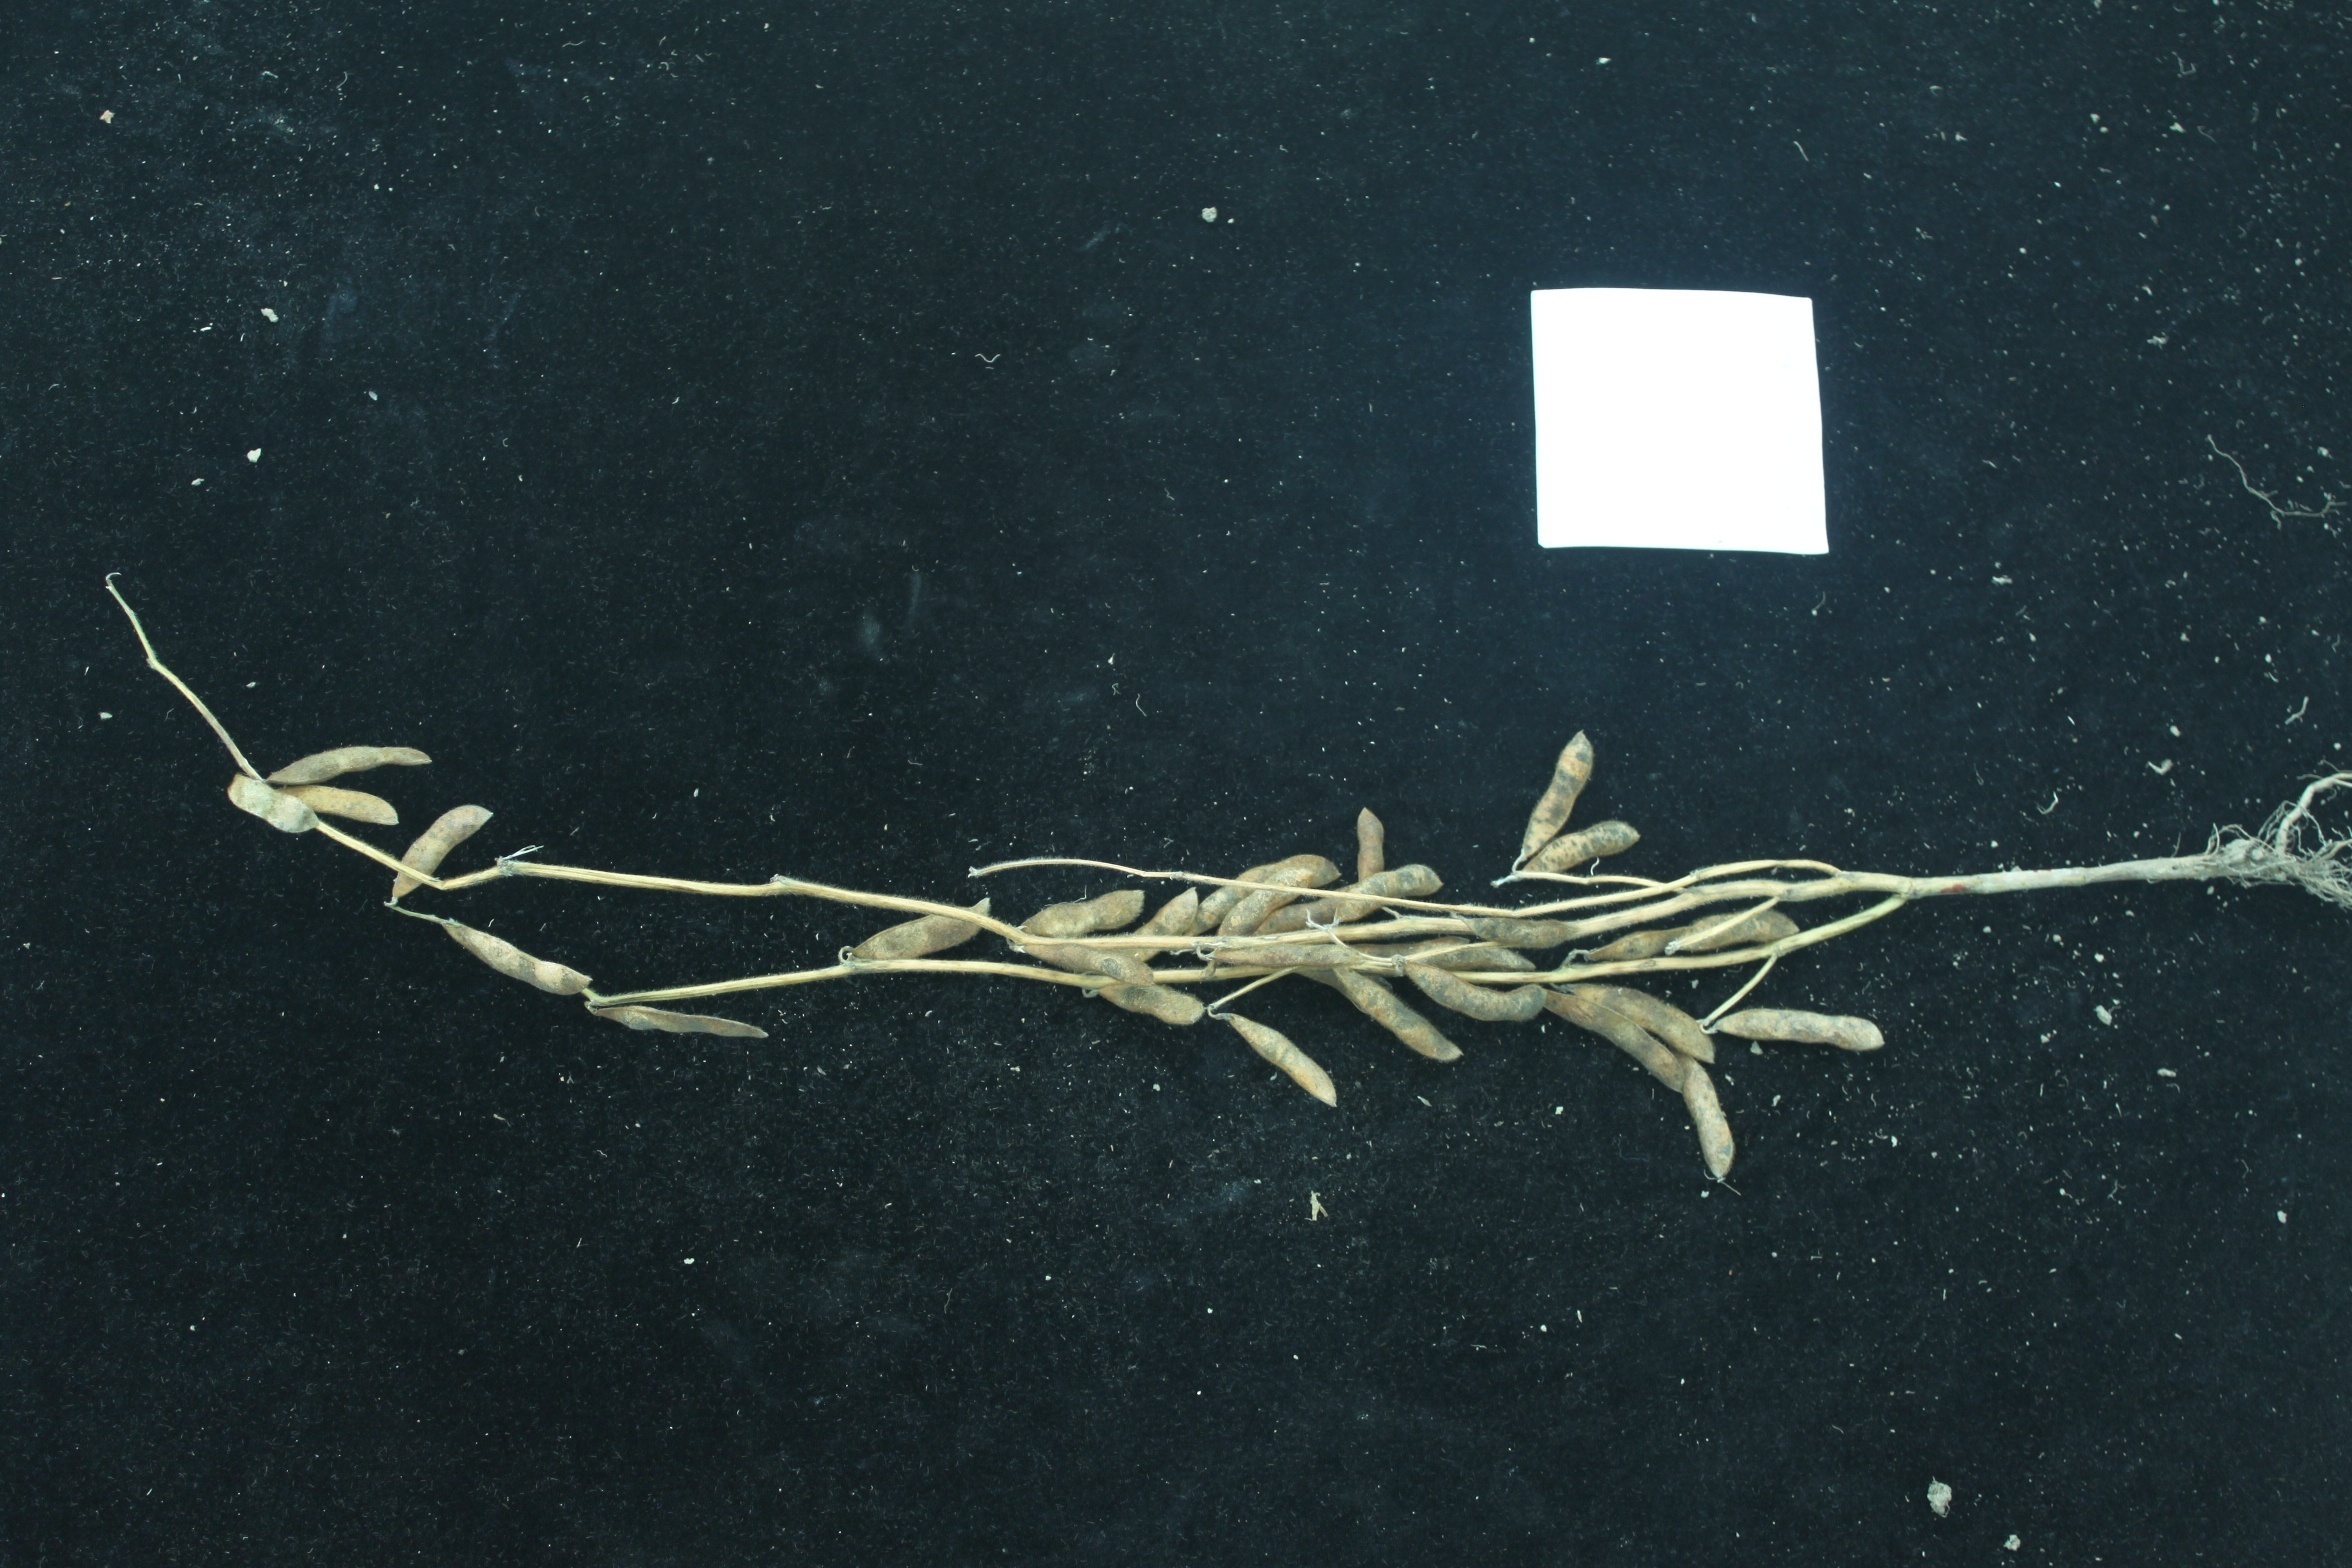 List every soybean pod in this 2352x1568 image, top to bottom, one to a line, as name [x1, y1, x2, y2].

soybean pod [1521, 729, 1592, 857]
soybean pod [266, 745, 430, 783]
soybean pod [228, 773, 318, 832]
soybean pod [279, 784, 399, 823]
soybean pod [392, 805, 492, 897]
soybean pod [1357, 808, 1383, 880]
soybean pod [1521, 821, 1639, 872]
soybean pod [1184, 854, 1340, 935]
soybean pod [1334, 863, 1443, 920]
soybean pod [1216, 866, 1311, 935]
soybean pod [1253, 882, 1357, 935]
soybean pod [1110, 886, 1198, 961]
soybean pod [1022, 889, 1144, 935]
soybean pod [852, 899, 988, 959]
soybean pod [1674, 909, 1798, 949]
soybean pod [1462, 917, 1578, 948]
soybean pod [450, 920, 590, 995]
soybean pod [1587, 927, 1689, 958]
soybean pod [1014, 942, 1152, 985]
soybean pod [1205, 943, 1359, 966]
soybean pod [1418, 947, 1536, 970]
soybean pod [1400, 961, 1546, 1020]
soybean pod [1333, 966, 1460, 1060]
soybean pod [1099, 982, 1204, 1025]
soybean pod [1562, 984, 1714, 1063]
soybean pod [1536, 986, 1684, 1093]
soybean pod [591, 1005, 767, 1037]
soybean pod [1713, 1008, 1883, 1051]
soybean pod [1217, 1013, 1335, 1106]
soybean pod [1673, 1050, 1731, 1179]